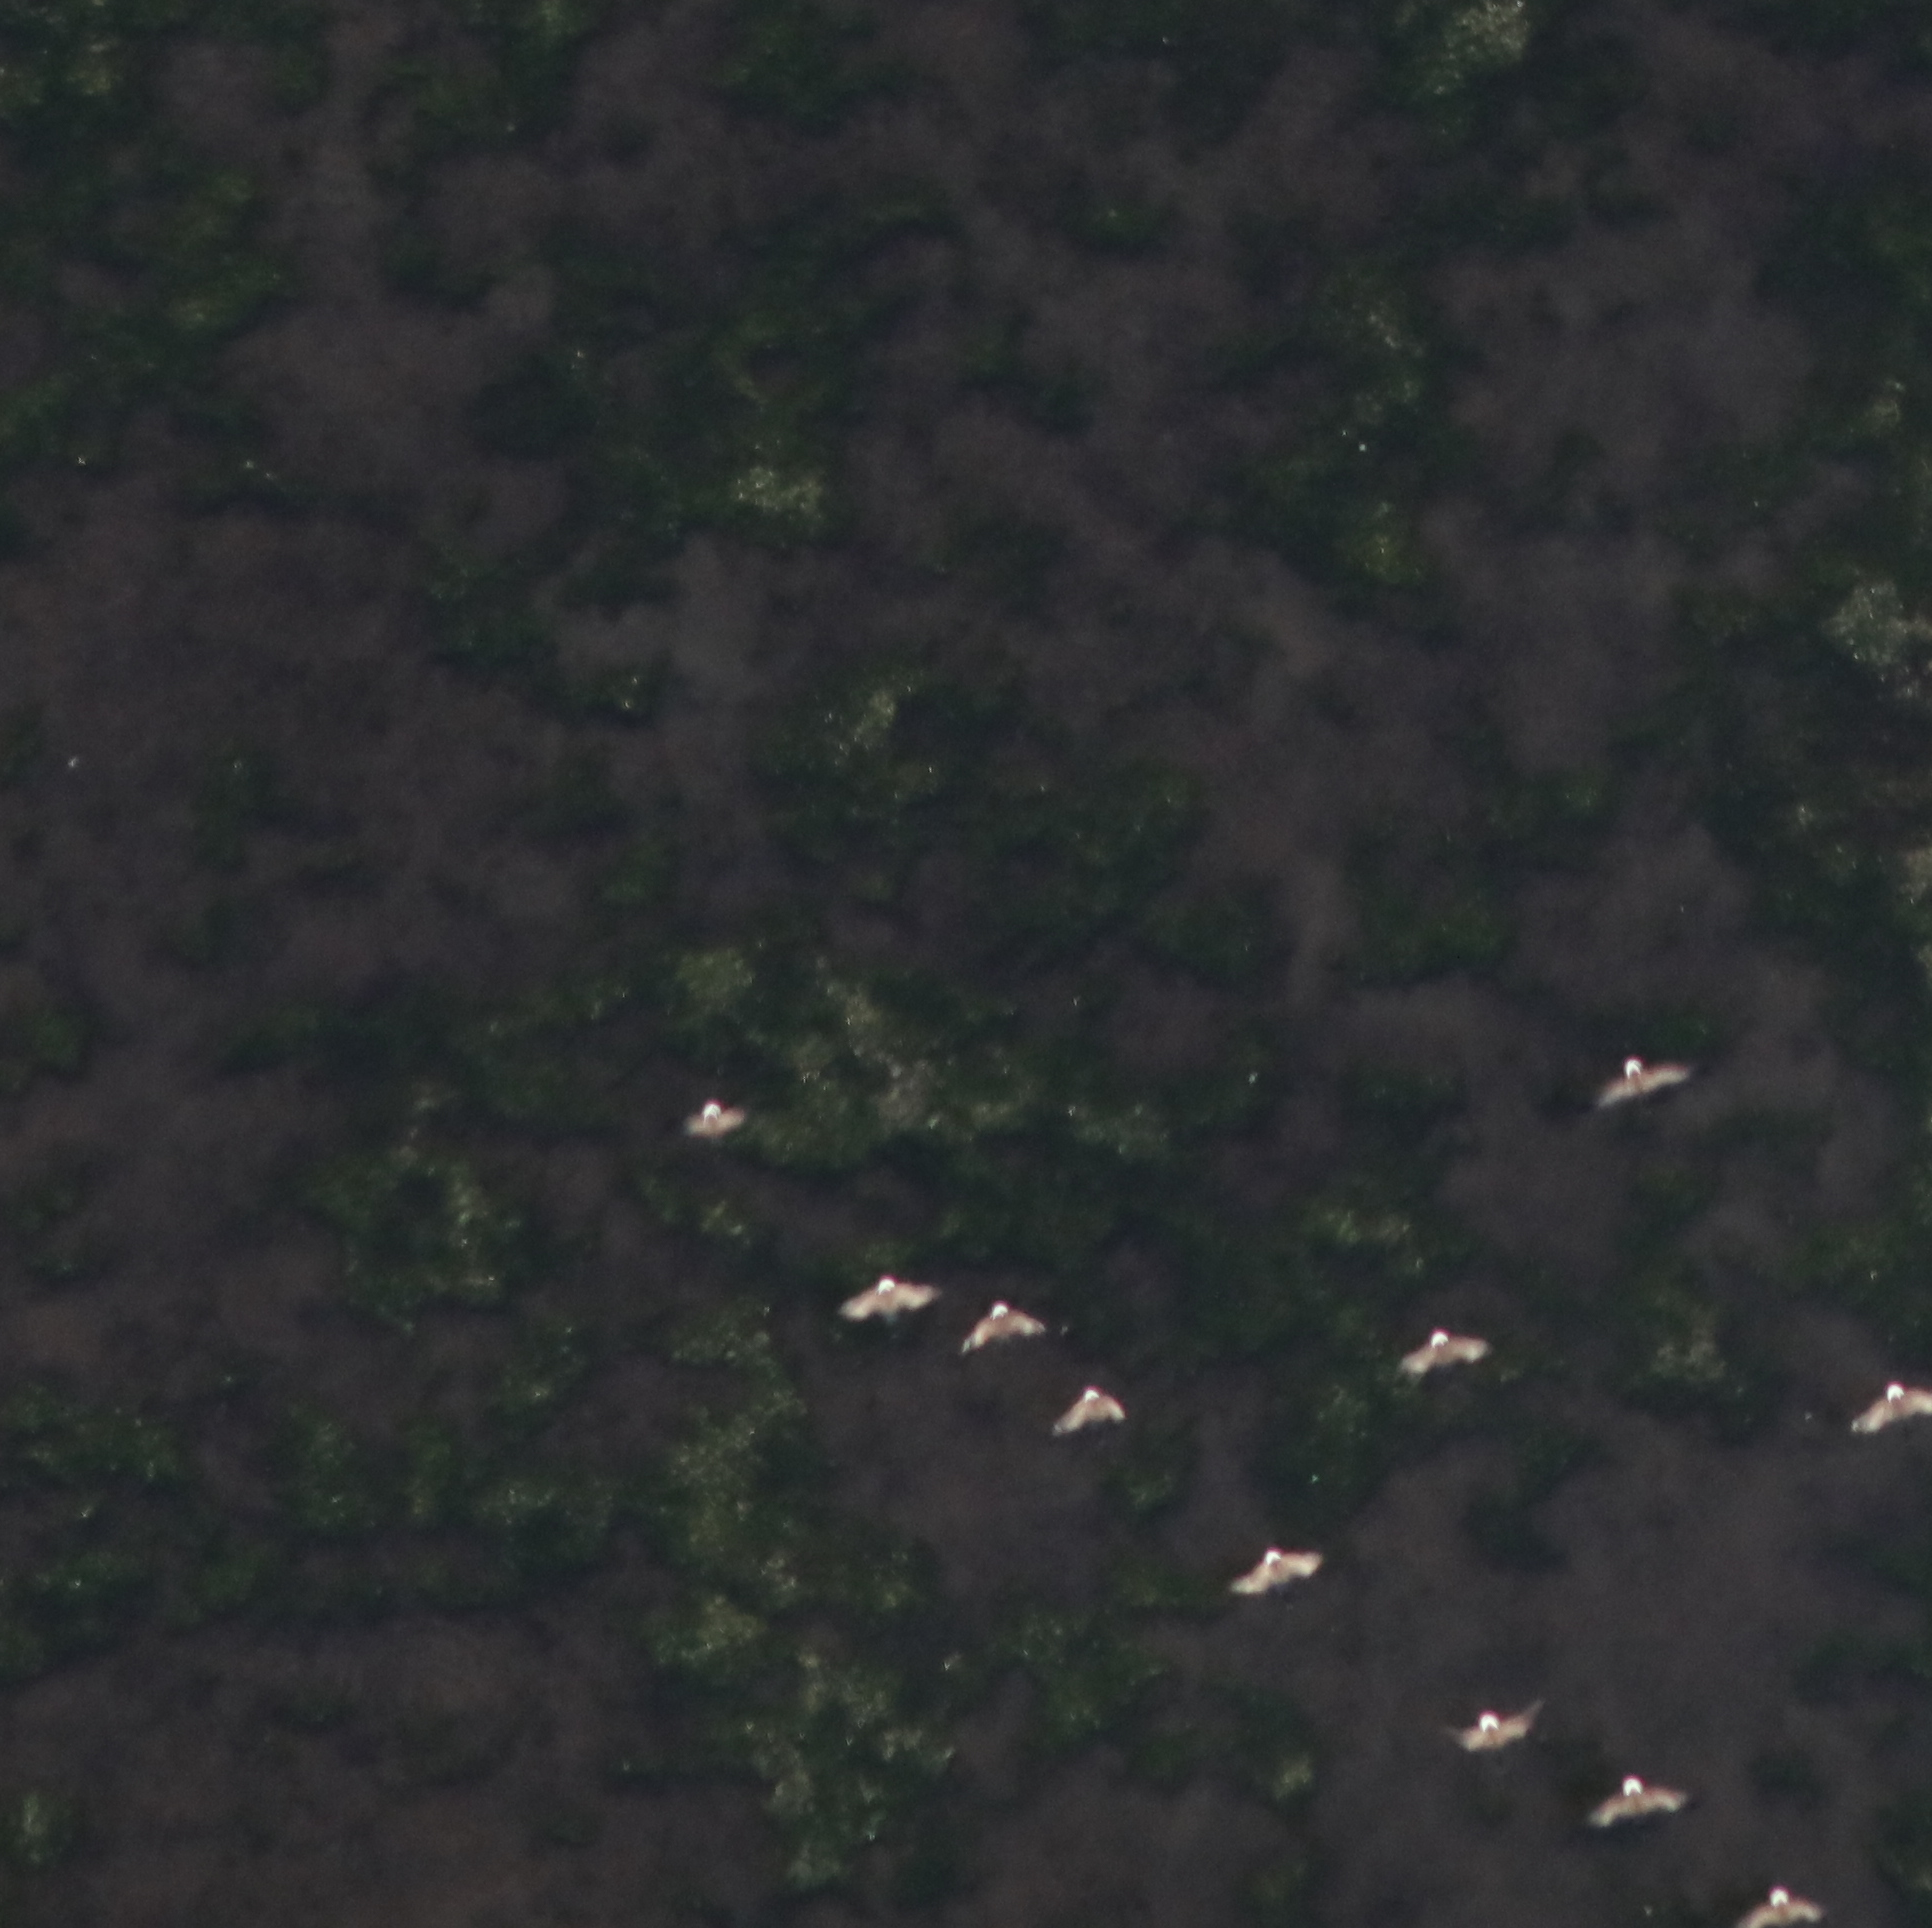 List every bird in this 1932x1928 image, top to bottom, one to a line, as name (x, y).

Canada goose (1643, 1088)
Canada goose (708, 1120)
Canada goose (884, 1307)
Canada goose (1006, 1326)
Canada goose (1439, 1347)
Canada goose (1899, 1393)
Canada goose (1080, 1408)
Canada goose (1279, 1557)
Canada goose (1483, 1731)
Canada goose (1637, 1794)
Canada goose (1780, 1897)